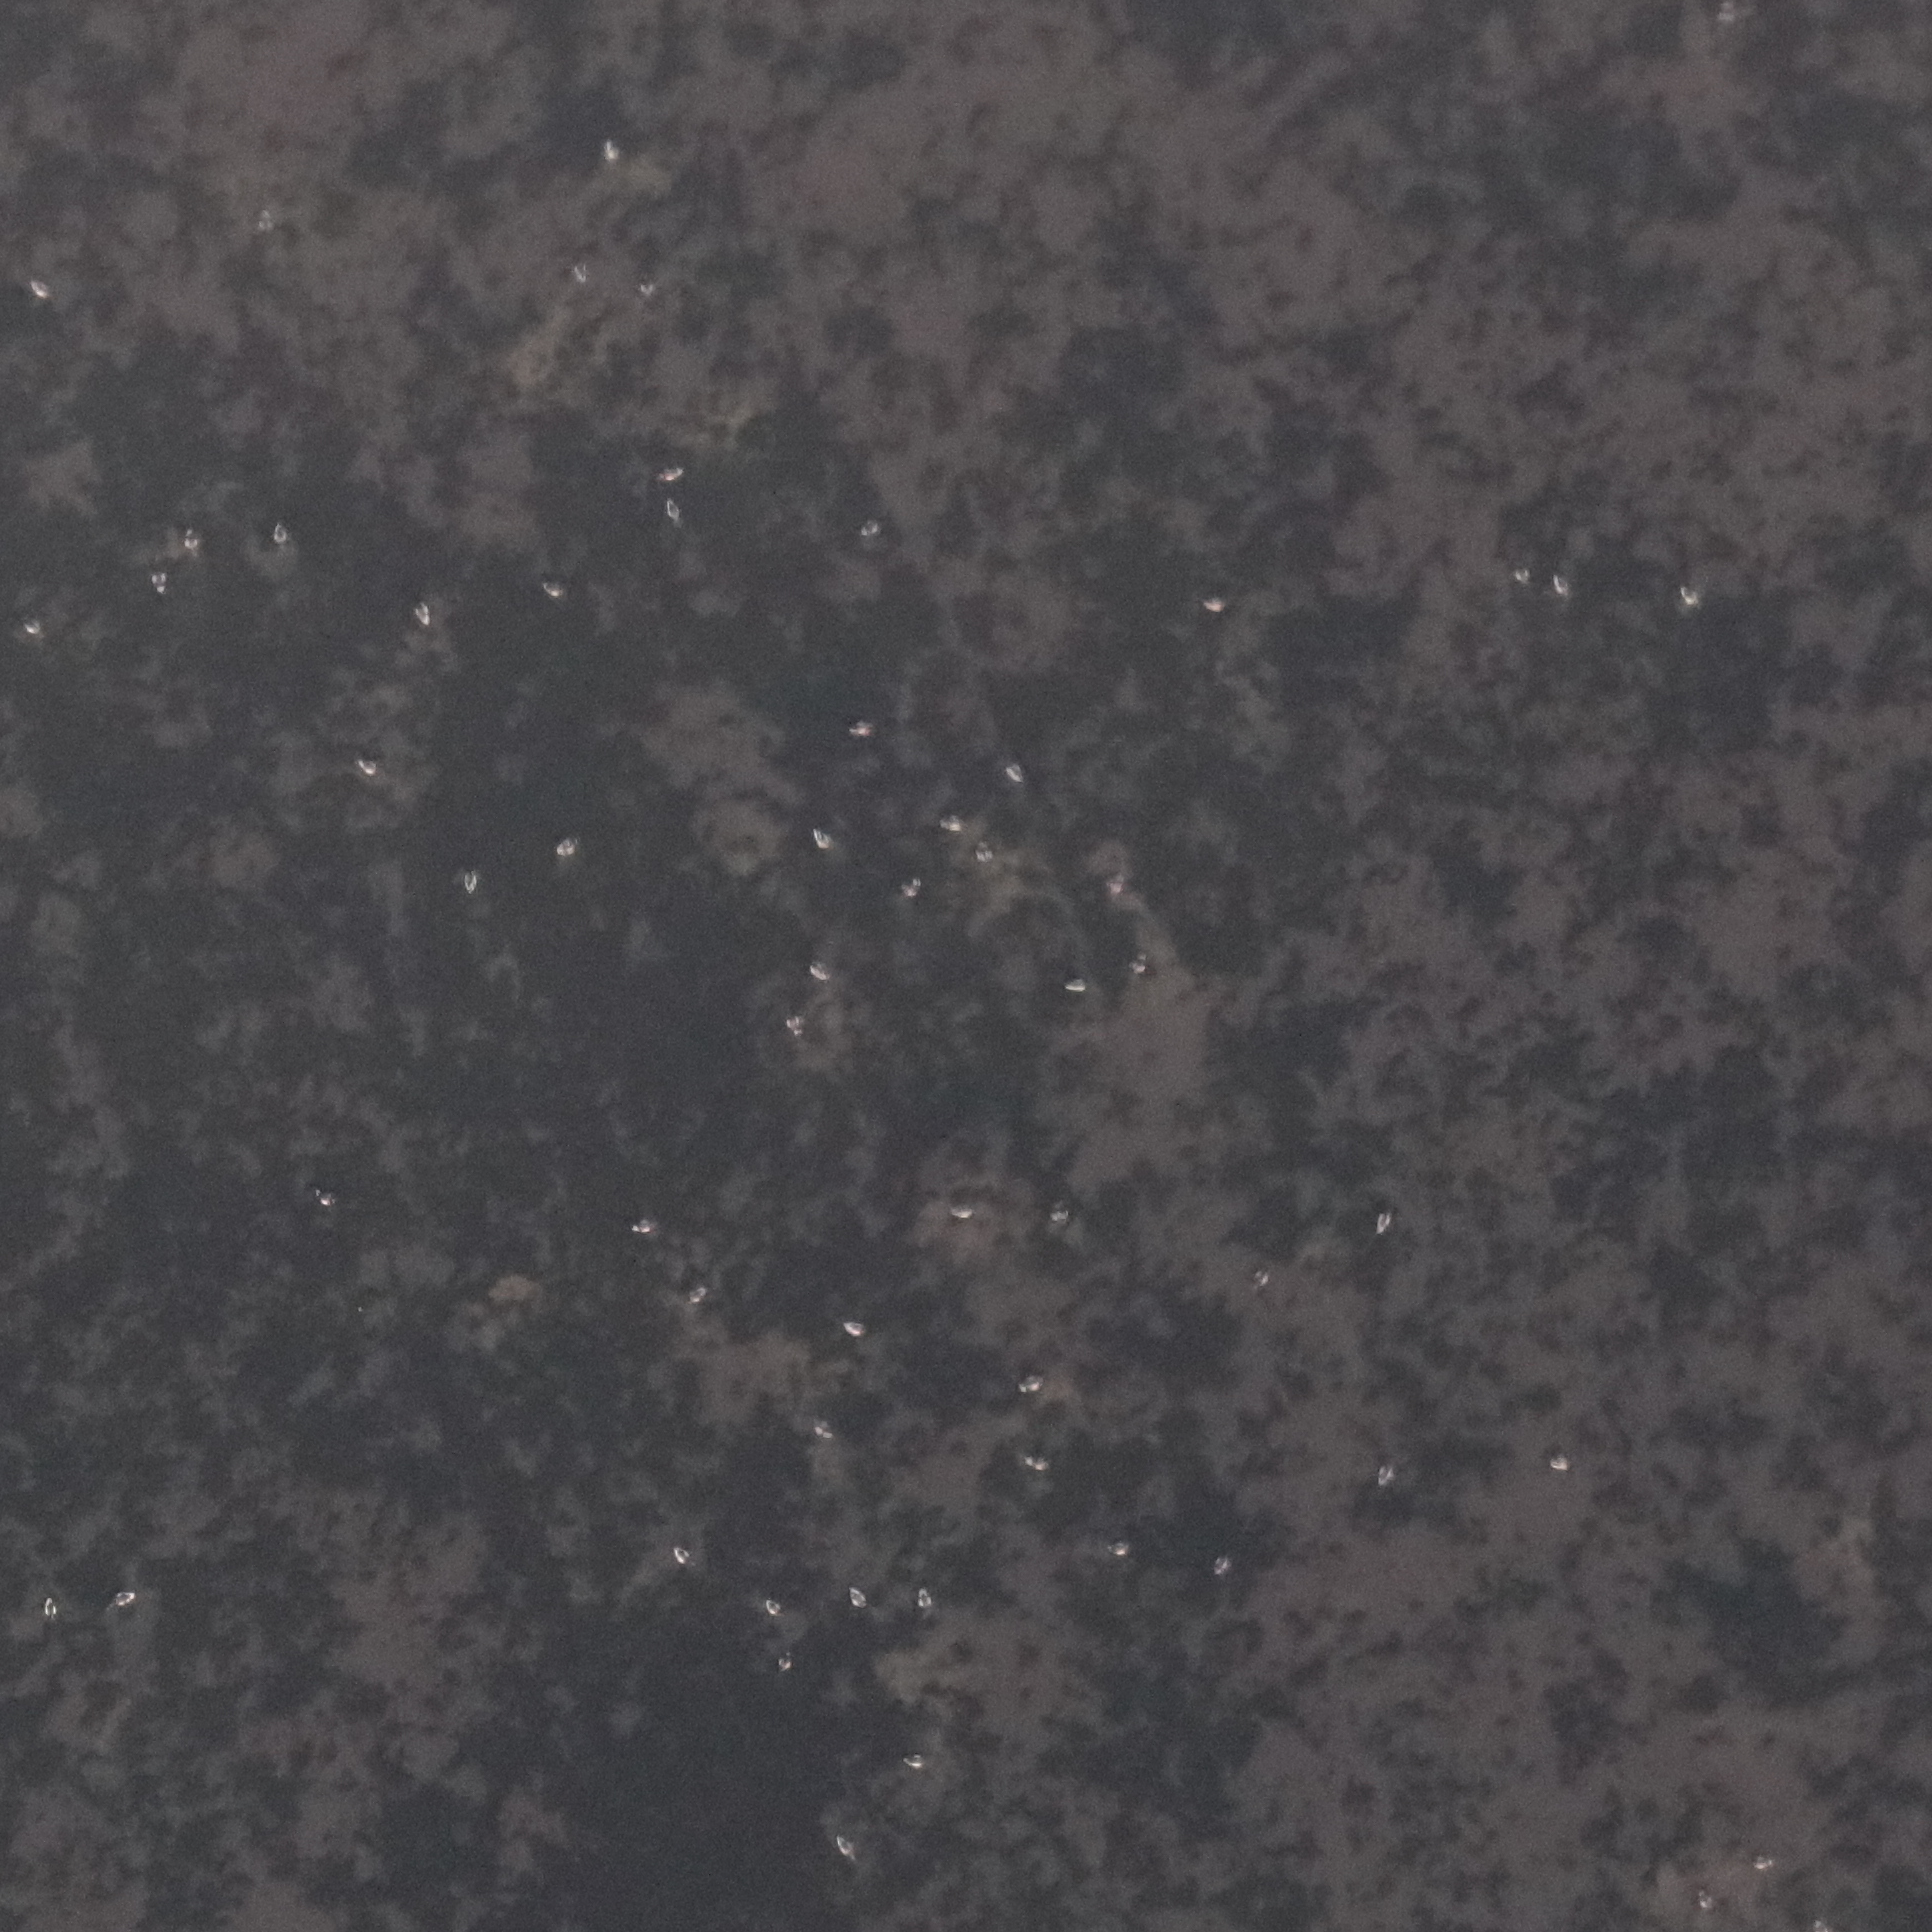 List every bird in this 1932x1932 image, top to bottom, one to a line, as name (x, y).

brant (605, 157)
brant (271, 220)
brant (579, 272)
brant (657, 286)
brant (35, 289)
brant (669, 470)
brant (669, 507)
brant (866, 528)
brant (277, 533)
brant (190, 537)
brant (1513, 571)
brant (161, 583)
brant (1565, 583)
brant (1217, 594)
brant (1697, 596)
brant (570, 597)
brant (420, 613)
brant (41, 619)
brant (859, 729)
brant (370, 762)
brant (1022, 772)
brant (952, 816)
brant (835, 833)
brant (570, 841)
brant (986, 859)
brant (480, 870)
brant (1119, 890)
brant (911, 891)
brant (820, 968)
brant (1140, 968)
brant (1077, 984)
brant (803, 1026)
brant (323, 1194)
brant (1057, 1205)
brant (958, 1213)
brant (642, 1223)
brant (1384, 1229)
brant (1271, 1265)
brant (692, 1290)
brant (846, 1339)
brant (1032, 1380)
brant (820, 1438)
brant (1564, 1454)
brant (1037, 1460)
brant (1386, 1476)
brant (1117, 1556)
brant (698, 1558)
brant (1211, 1563)
brant (860, 1600)
brant (121, 1603)
brant (932, 1603)
brant (777, 1610)
brant (55, 1612)
brant (789, 1669)
brant (912, 1766)
brant (846, 1840)
brant (1770, 1866)
brant (1695, 1901)
brant (1834, 1930)